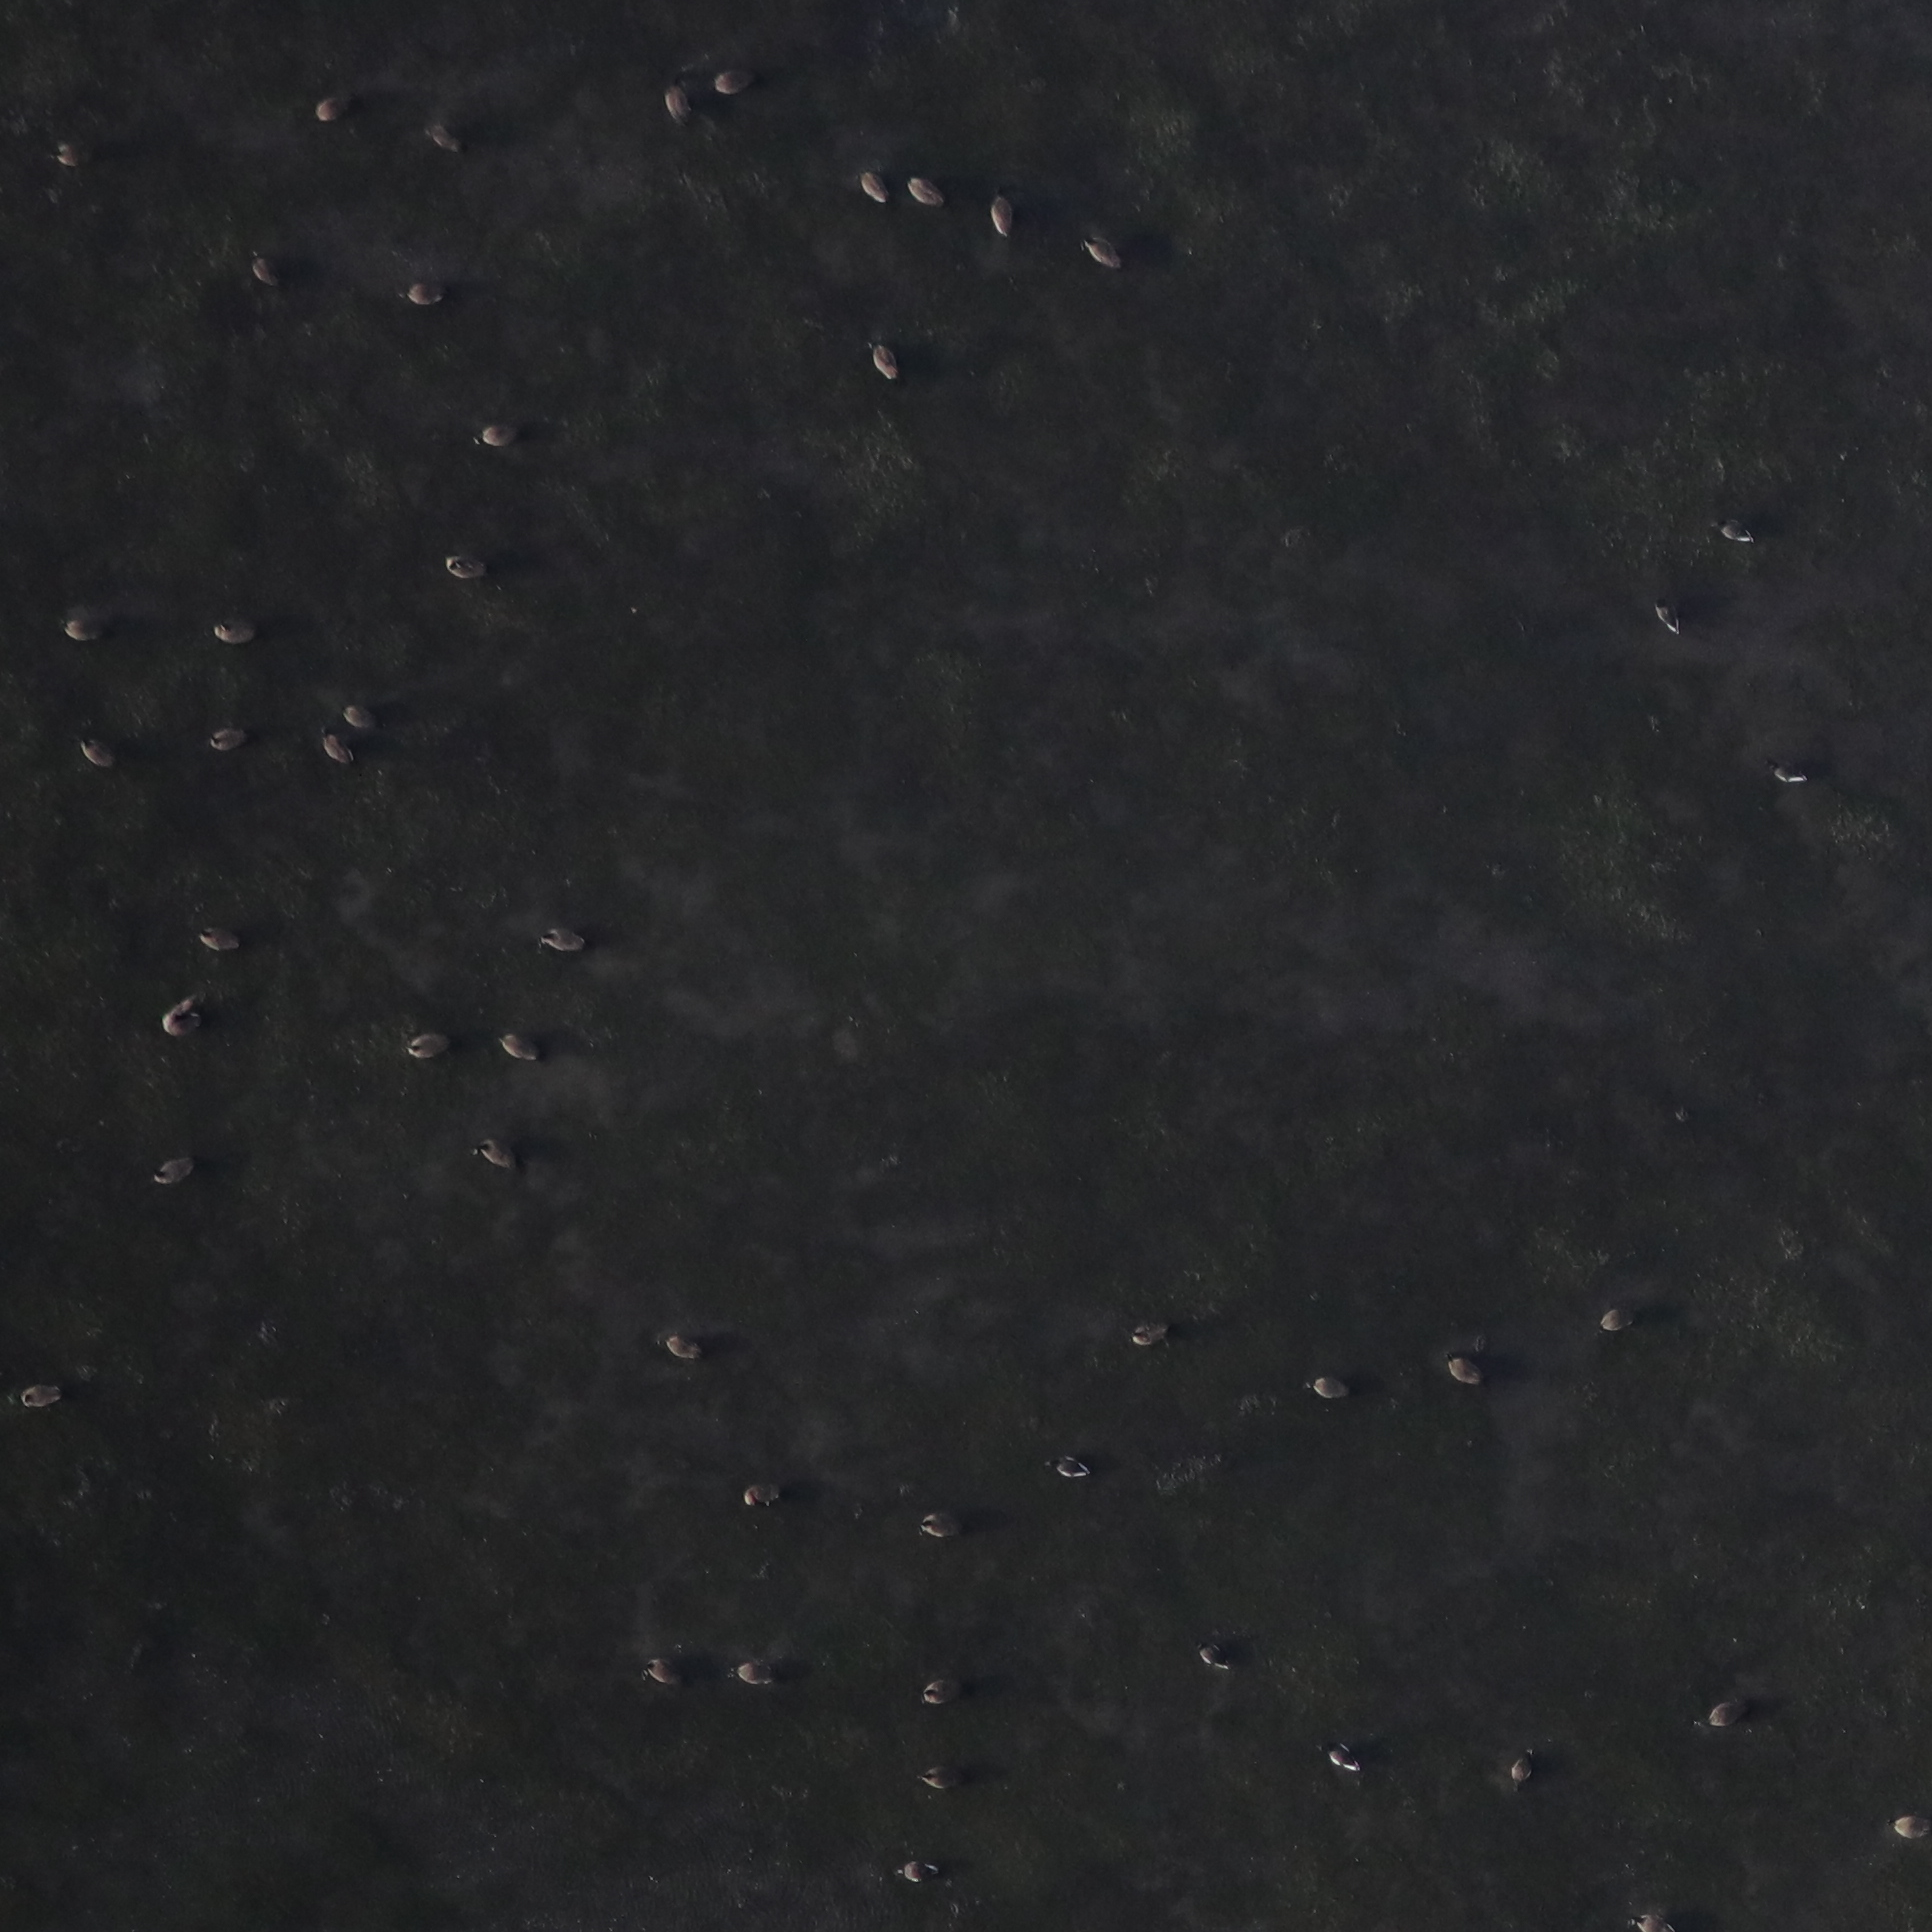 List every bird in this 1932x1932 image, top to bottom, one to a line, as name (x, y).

Canada goose (731, 83)
Canada goose (675, 100)
Canada goose (330, 110)
Canada goose (441, 137)
Canada goose (75, 158)
Canada goose (874, 186)
Canada goose (926, 190)
Canada goose (1000, 212)
Canada goose (1103, 249)
Canada goose (268, 270)
Canada goose (421, 293)
Canada goose (886, 362)
Canada goose (500, 436)
brant (1734, 529)
Canada goose (463, 569)
brant (1664, 616)
Canada goose (80, 630)
Canada goose (232, 632)
Canada goose (359, 714)
Canada goose (230, 738)
Canada goose (336, 747)
Canada goose (98, 750)
brant (1789, 772)
Canada goose (219, 937)
Canada goose (565, 941)
Canada goose (181, 1016)
Canada goose (520, 1045)
Canada goose (431, 1047)
Canada goose (499, 1156)
Canada goose (176, 1168)
Canada goose (1613, 1320)
Canada goose (1150, 1333)
Canada goose (683, 1349)
Canada goose (1459, 1367)
Canada goose (1329, 1389)
Canada goose (41, 1394)
brant (1069, 1467)
Canada goose (758, 1494)
Canada goose (937, 1526)
brant (1214, 1655)
Canada goose (660, 1670)
Canada goose (753, 1671)
Canada goose (940, 1689)
Canada goose (1724, 1715)
brant (1343, 1756)
brant (1521, 1771)
Canada goose (942, 1778)
Canada goose (1913, 1826)
brant (916, 1872)
Canada goose (1652, 1928)